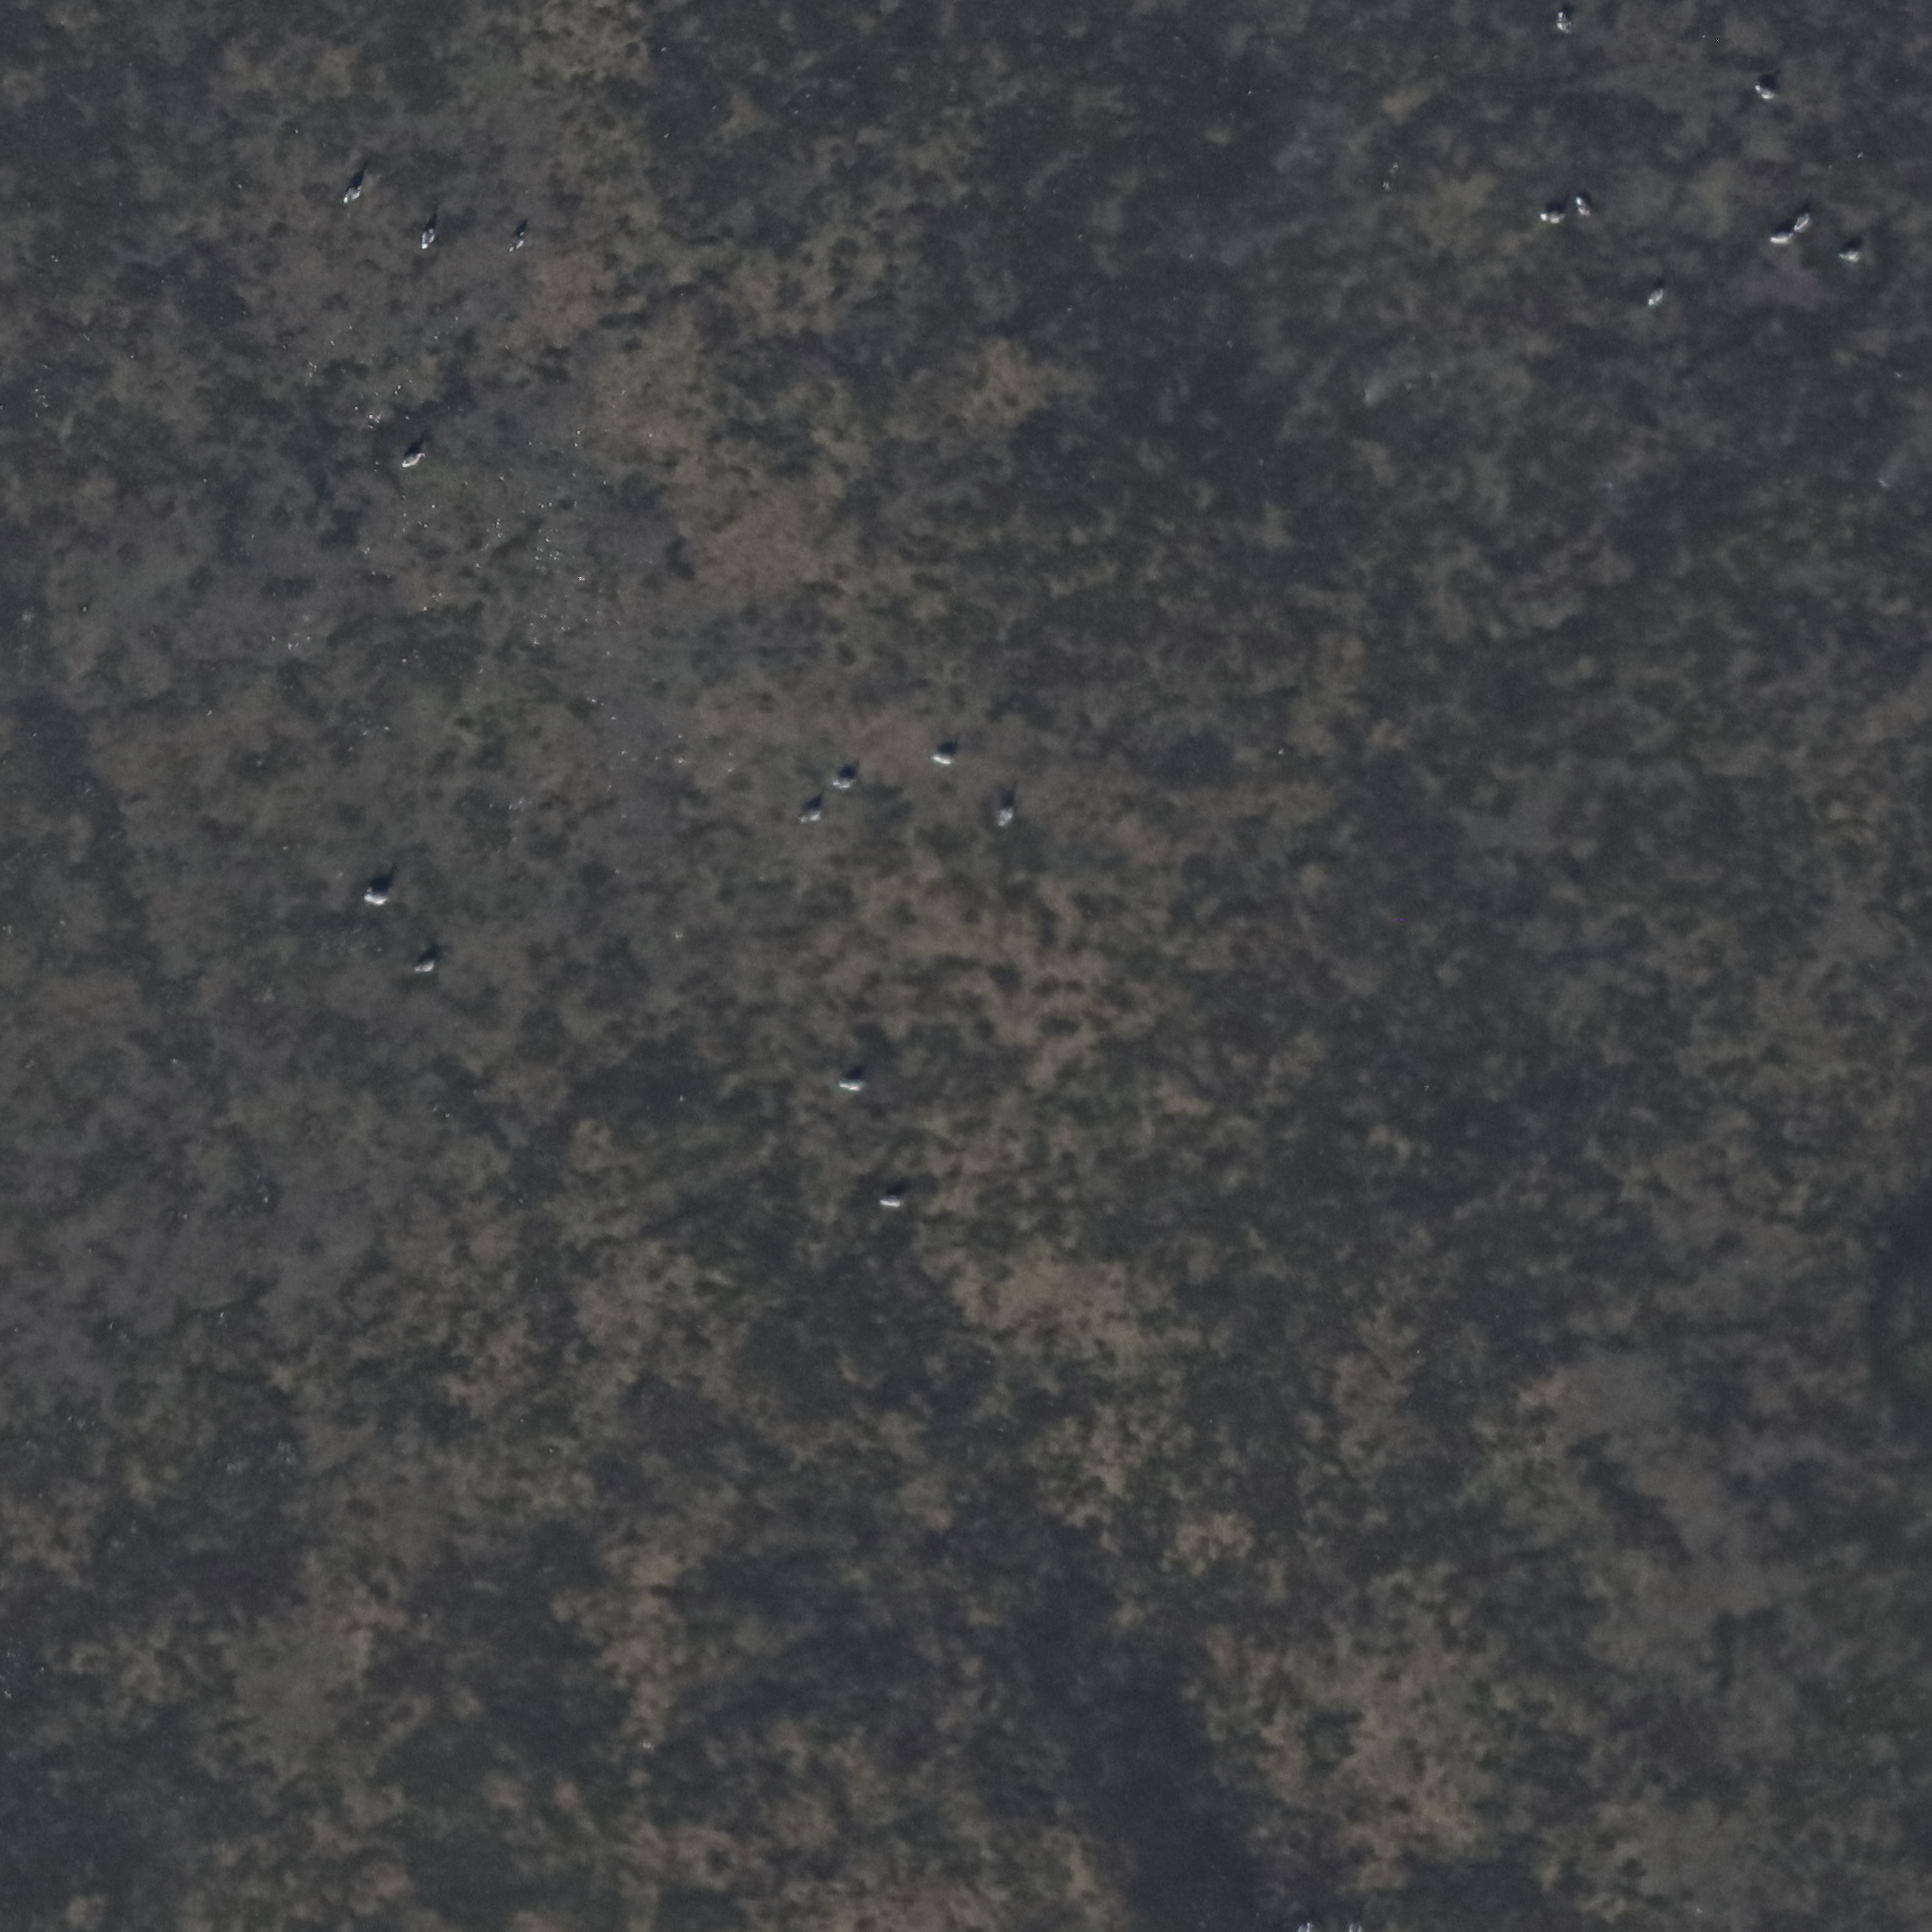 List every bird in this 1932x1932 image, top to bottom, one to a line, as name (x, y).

brant (1563, 25)
brant (1769, 91)
brant (357, 193)
brant (1583, 209)
brant (1554, 213)
brant (1803, 217)
brant (428, 236)
brant (1780, 236)
brant (518, 239)
brant (1851, 255)
brant (1658, 299)
brant (411, 460)
brant (939, 758)
brant (841, 782)
brant (813, 813)
brant (1003, 815)
brant (379, 898)
brant (427, 968)
brant (846, 1086)
brant (895, 1201)
brant (1302, 1932)